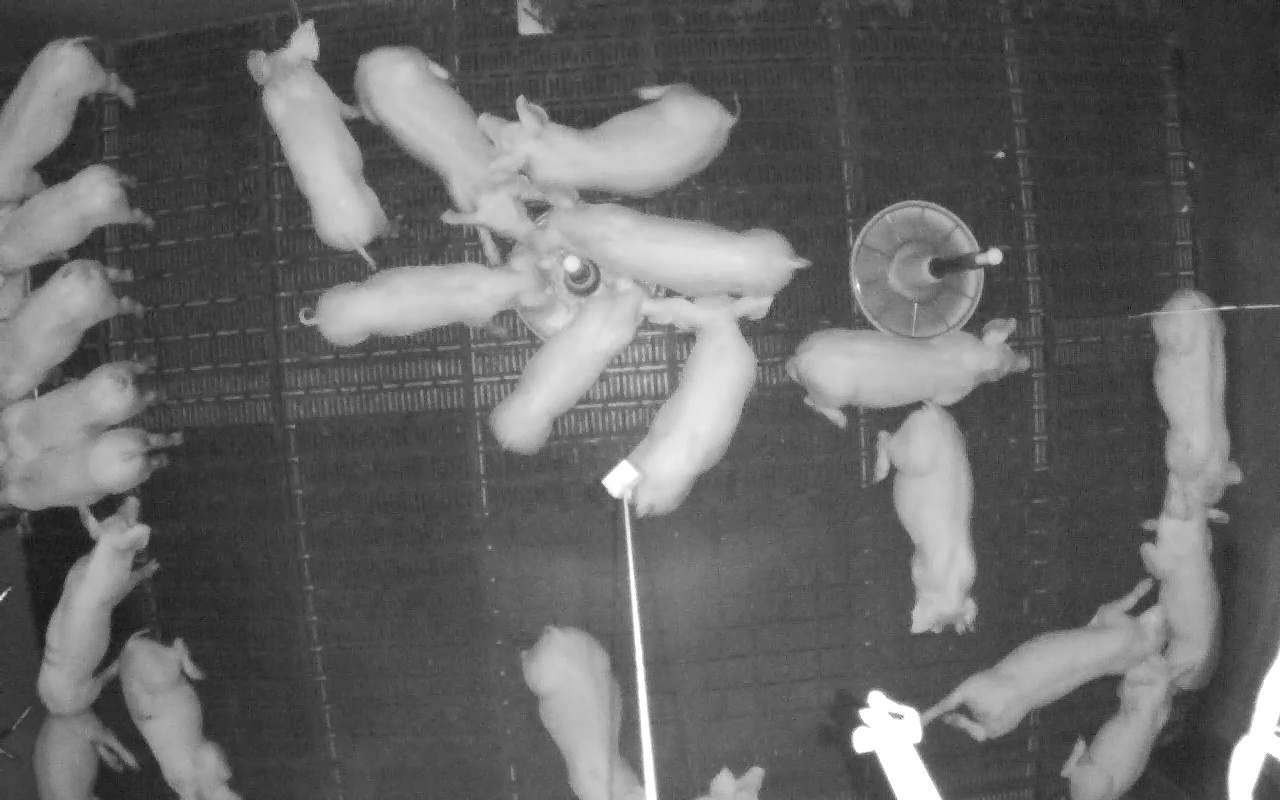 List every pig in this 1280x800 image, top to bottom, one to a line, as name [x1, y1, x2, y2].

pig [247, 20, 398, 272]
pig [0, 35, 139, 213]
pig [353, 45, 552, 267]
pig [477, 81, 742, 197]
pig [3, 163, 157, 284]
pig [526, 181, 813, 297]
pig [300, 244, 557, 348]
pig [2, 259, 147, 411]
pig [486, 268, 675, 457]
pig [1154, 290, 1245, 508]
pig [627, 292, 774, 520]
pig [785, 316, 1034, 430]
pig [1, 352, 162, 463]
pig [872, 398, 980, 642]
pig [1, 424, 190, 513]
pig [1142, 471, 1231, 693]
pig [37, 495, 161, 716]
pig [919, 579, 1174, 741]
pig [522, 624, 646, 799]
pig [120, 627, 246, 799]
pig [1061, 654, 1198, 799]
pig [33, 706, 139, 799]
pig [692, 763, 766, 799]